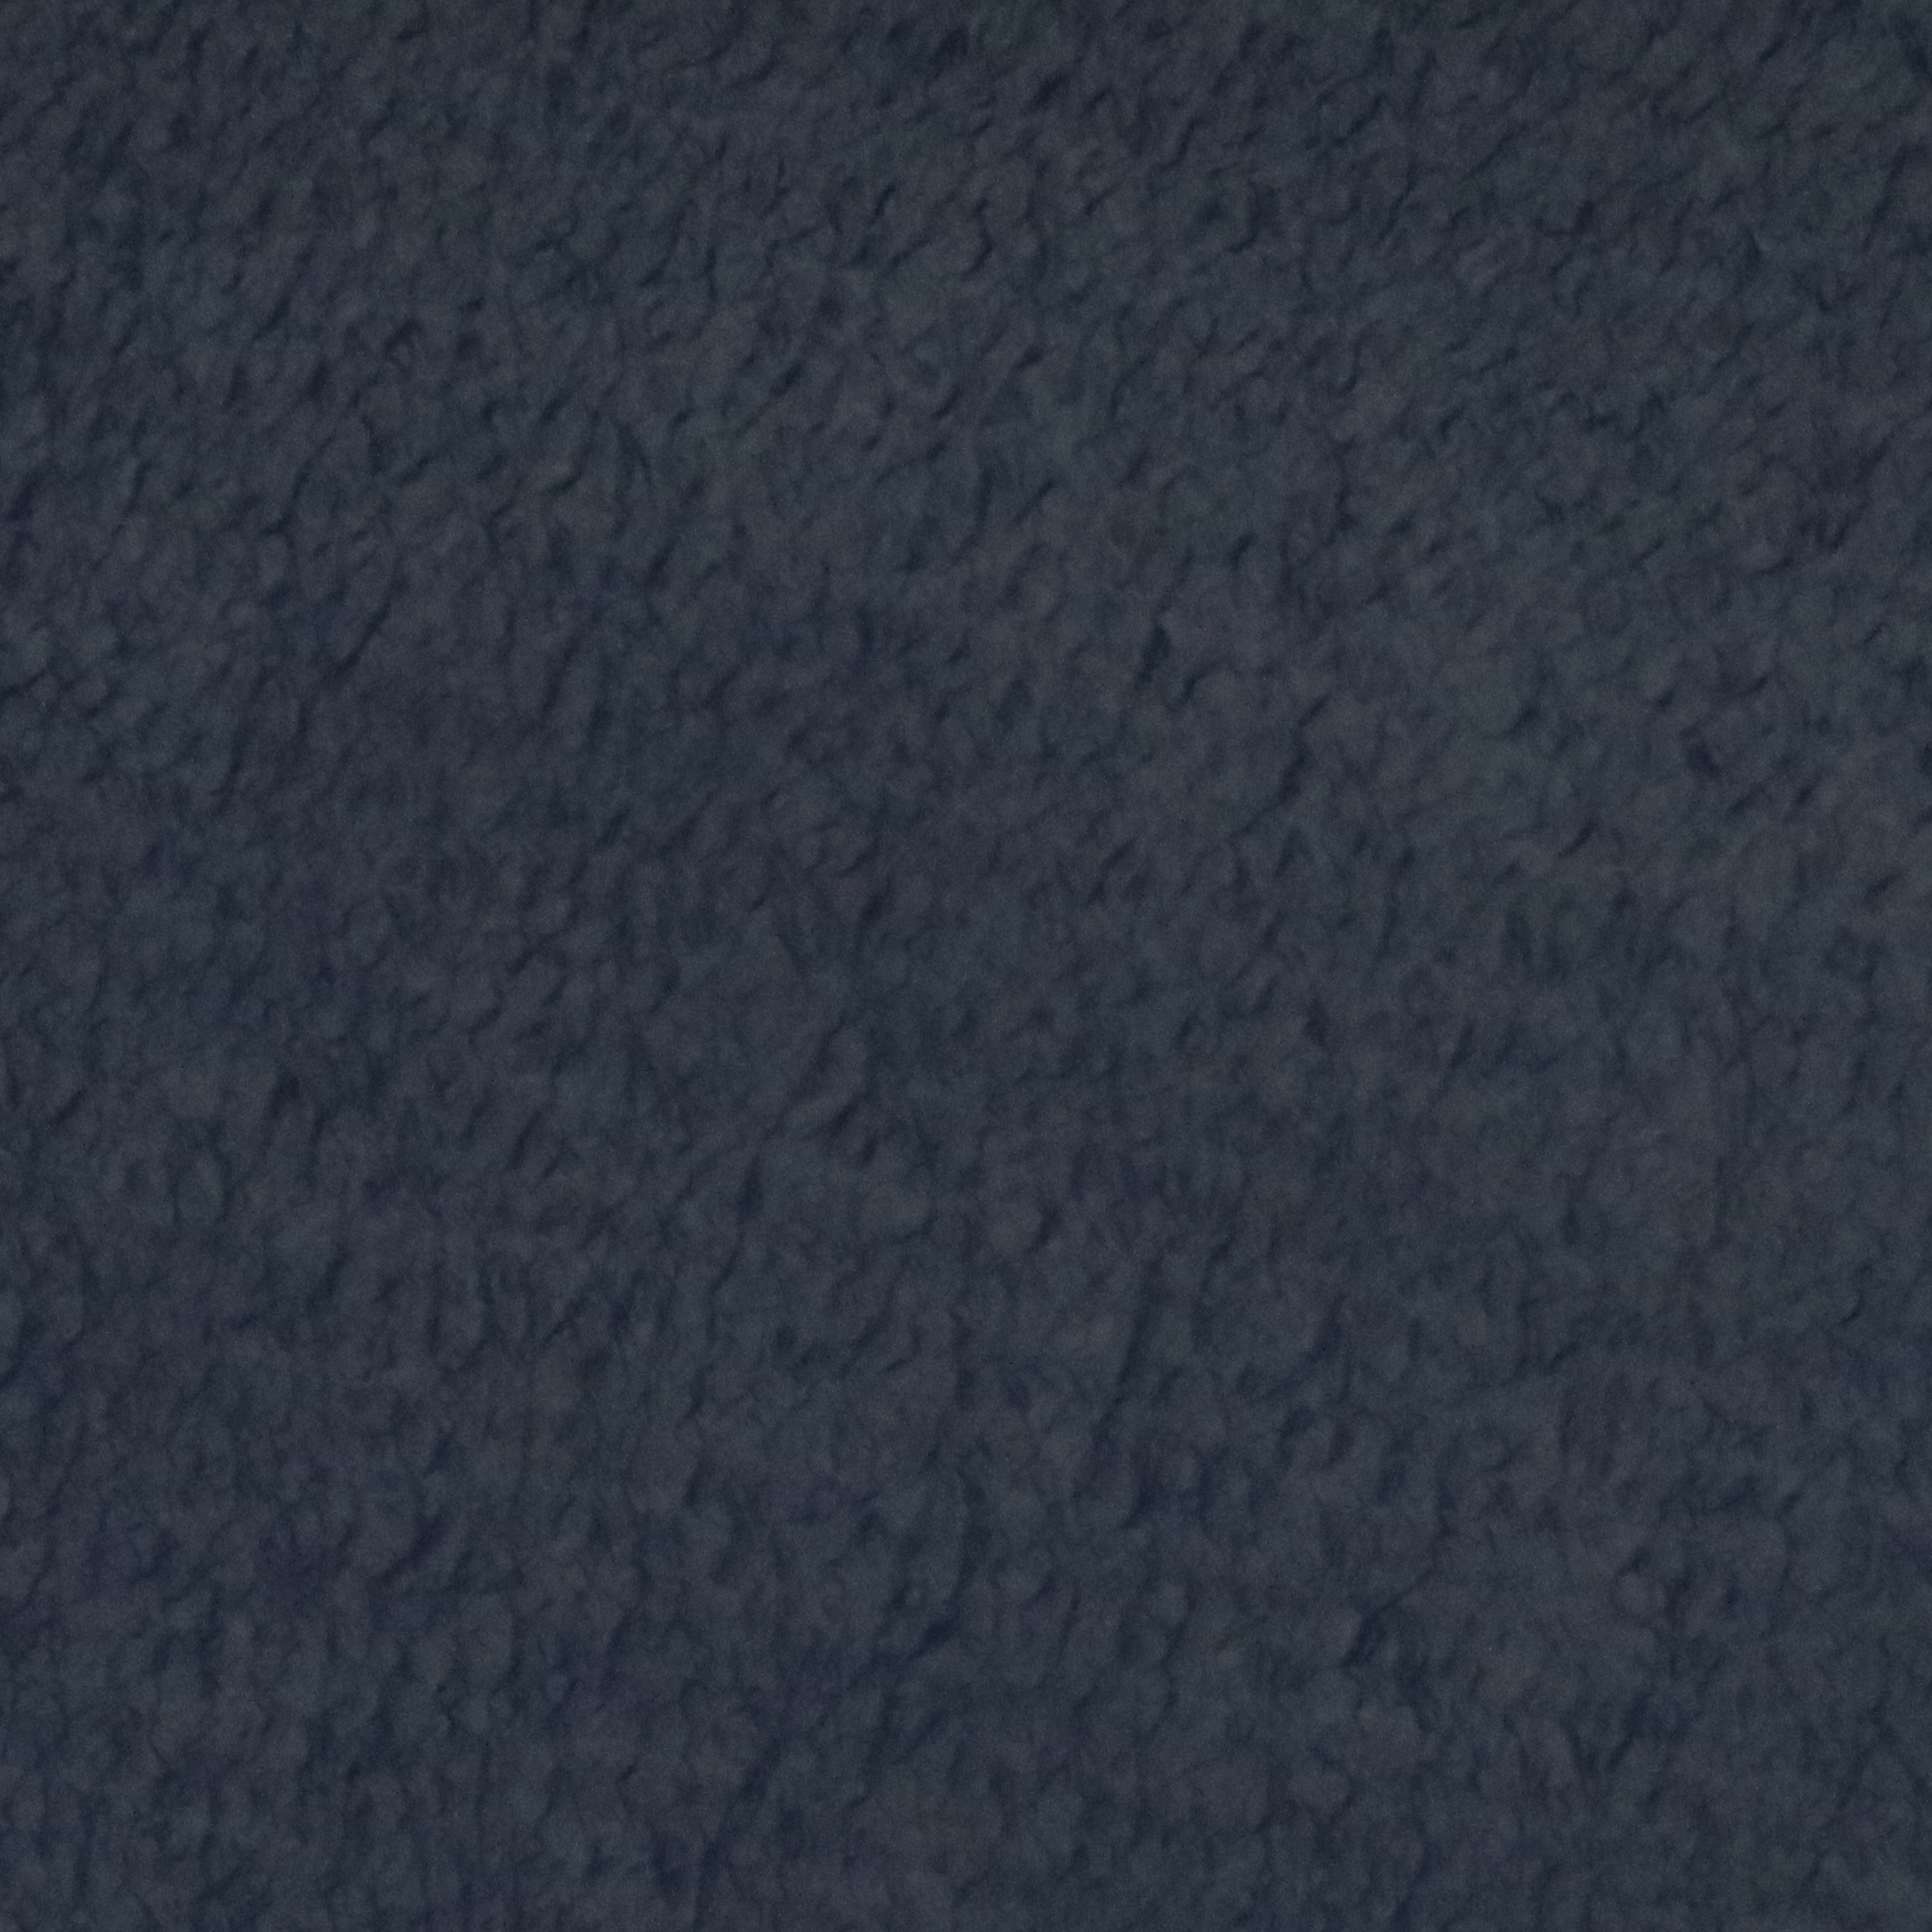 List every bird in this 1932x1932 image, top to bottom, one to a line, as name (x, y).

None